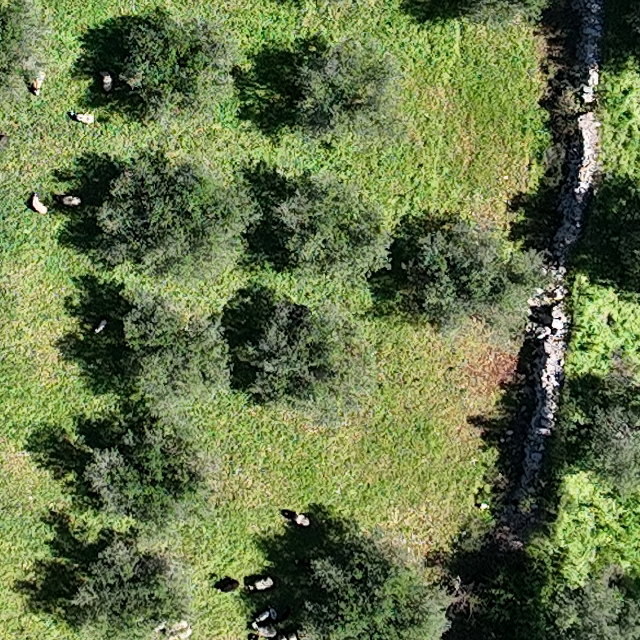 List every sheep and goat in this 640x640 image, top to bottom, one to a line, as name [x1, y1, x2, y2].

sheep [99, 70, 112, 93]
sheep [33, 71, 45, 96]
sheep [68, 111, 95, 124]
sheep [0, 136, 10, 156]
sheep [33, 193, 48, 214]
sheep [54, 196, 79, 206]
sheep [95, 320, 106, 335]
sheep [293, 514, 310, 526]
sheep [248, 577, 274, 590]
sheep [218, 580, 238, 595]
sheep [268, 605, 277, 620]
sheep [255, 611, 271, 622]
sheep [166, 620, 188, 636]
sheep [154, 621, 166, 632]
sheep [252, 622, 276, 637]
sheep [169, 626, 194, 639]
sheep [287, 632, 297, 639]
sheep [279, 634, 286, 639]